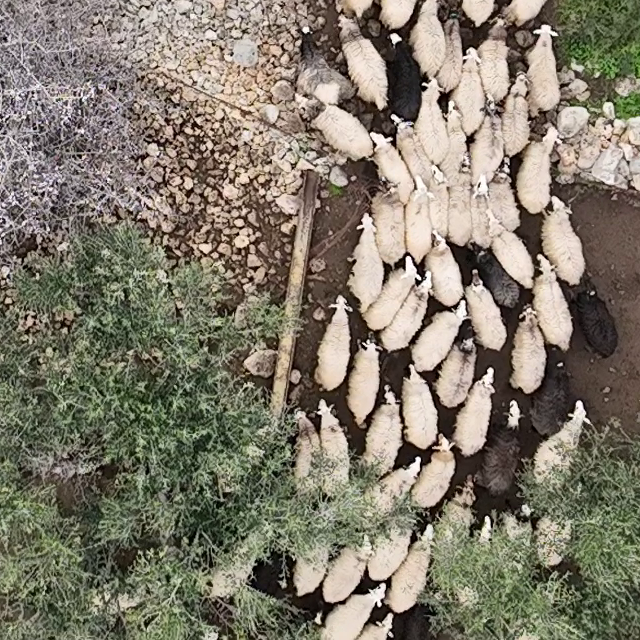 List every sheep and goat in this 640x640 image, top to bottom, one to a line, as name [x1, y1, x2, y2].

sheep [343, 0, 377, 15]
sheep [380, 0, 417, 31]
sheep [410, 0, 445, 80]
sheep [461, 0, 494, 26]
sheep [508, 0, 555, 28]
sheep [437, 12, 461, 94]
sheep [338, 14, 388, 112]
sheep [478, 16, 509, 110]
sheep [297, 25, 357, 103]
sheep [528, 26, 560, 118]
sheep [389, 33, 420, 124]
sheep [450, 45, 487, 137]
sheep [502, 74, 530, 156]
sheep [416, 79, 447, 163]
sheep [466, 94, 505, 185]
sheep [295, 95, 374, 161]
sheep [444, 101, 465, 167]
sheep [391, 115, 434, 184]
sheep [516, 127, 560, 215]
sheep [369, 132, 414, 204]
sheep [448, 152, 471, 246]
sheep [486, 152, 518, 232]
sheep [427, 165, 449, 236]
sheep [471, 173, 489, 249]
sheep [404, 174, 431, 264]
sheep [373, 175, 406, 267]
sheep [542, 196, 586, 286]
sheep [488, 210, 534, 290]
sheep [347, 213, 384, 311]
sheep [423, 229, 463, 307]
sheep [470, 242, 519, 308]
sheep [532, 253, 573, 352]
sheep [362, 255, 419, 330]
sheep [463, 270, 507, 351]
sheep [380, 271, 431, 352]
sheep [572, 281, 619, 360]
sheep [312, 294, 353, 391]
sheep [411, 299, 467, 372]
sheep [509, 302, 547, 394]
sheep [434, 326, 478, 408]
sheep [346, 333, 381, 425]
sheep [402, 363, 438, 450]
sheep [452, 367, 494, 457]
sheep [360, 385, 402, 475]
sheep [316, 400, 349, 498]
sheep [473, 400, 523, 496]
sheep [532, 401, 587, 491]
sheep [295, 409, 321, 497]
sheep [408, 432, 455, 509]
sheep [364, 456, 422, 515]
sheep [430, 474, 473, 554]
sheep [533, 482, 581, 568]
sheep [368, 493, 413, 581]
sheep [494, 505, 533, 579]
sheep [454, 516, 492, 605]
sheep [385, 523, 431, 615]
sheep [295, 533, 334, 597]
sheep [322, 534, 375, 603]
sheep [317, 583, 388, 632]
sheep [361, 613, 395, 634]